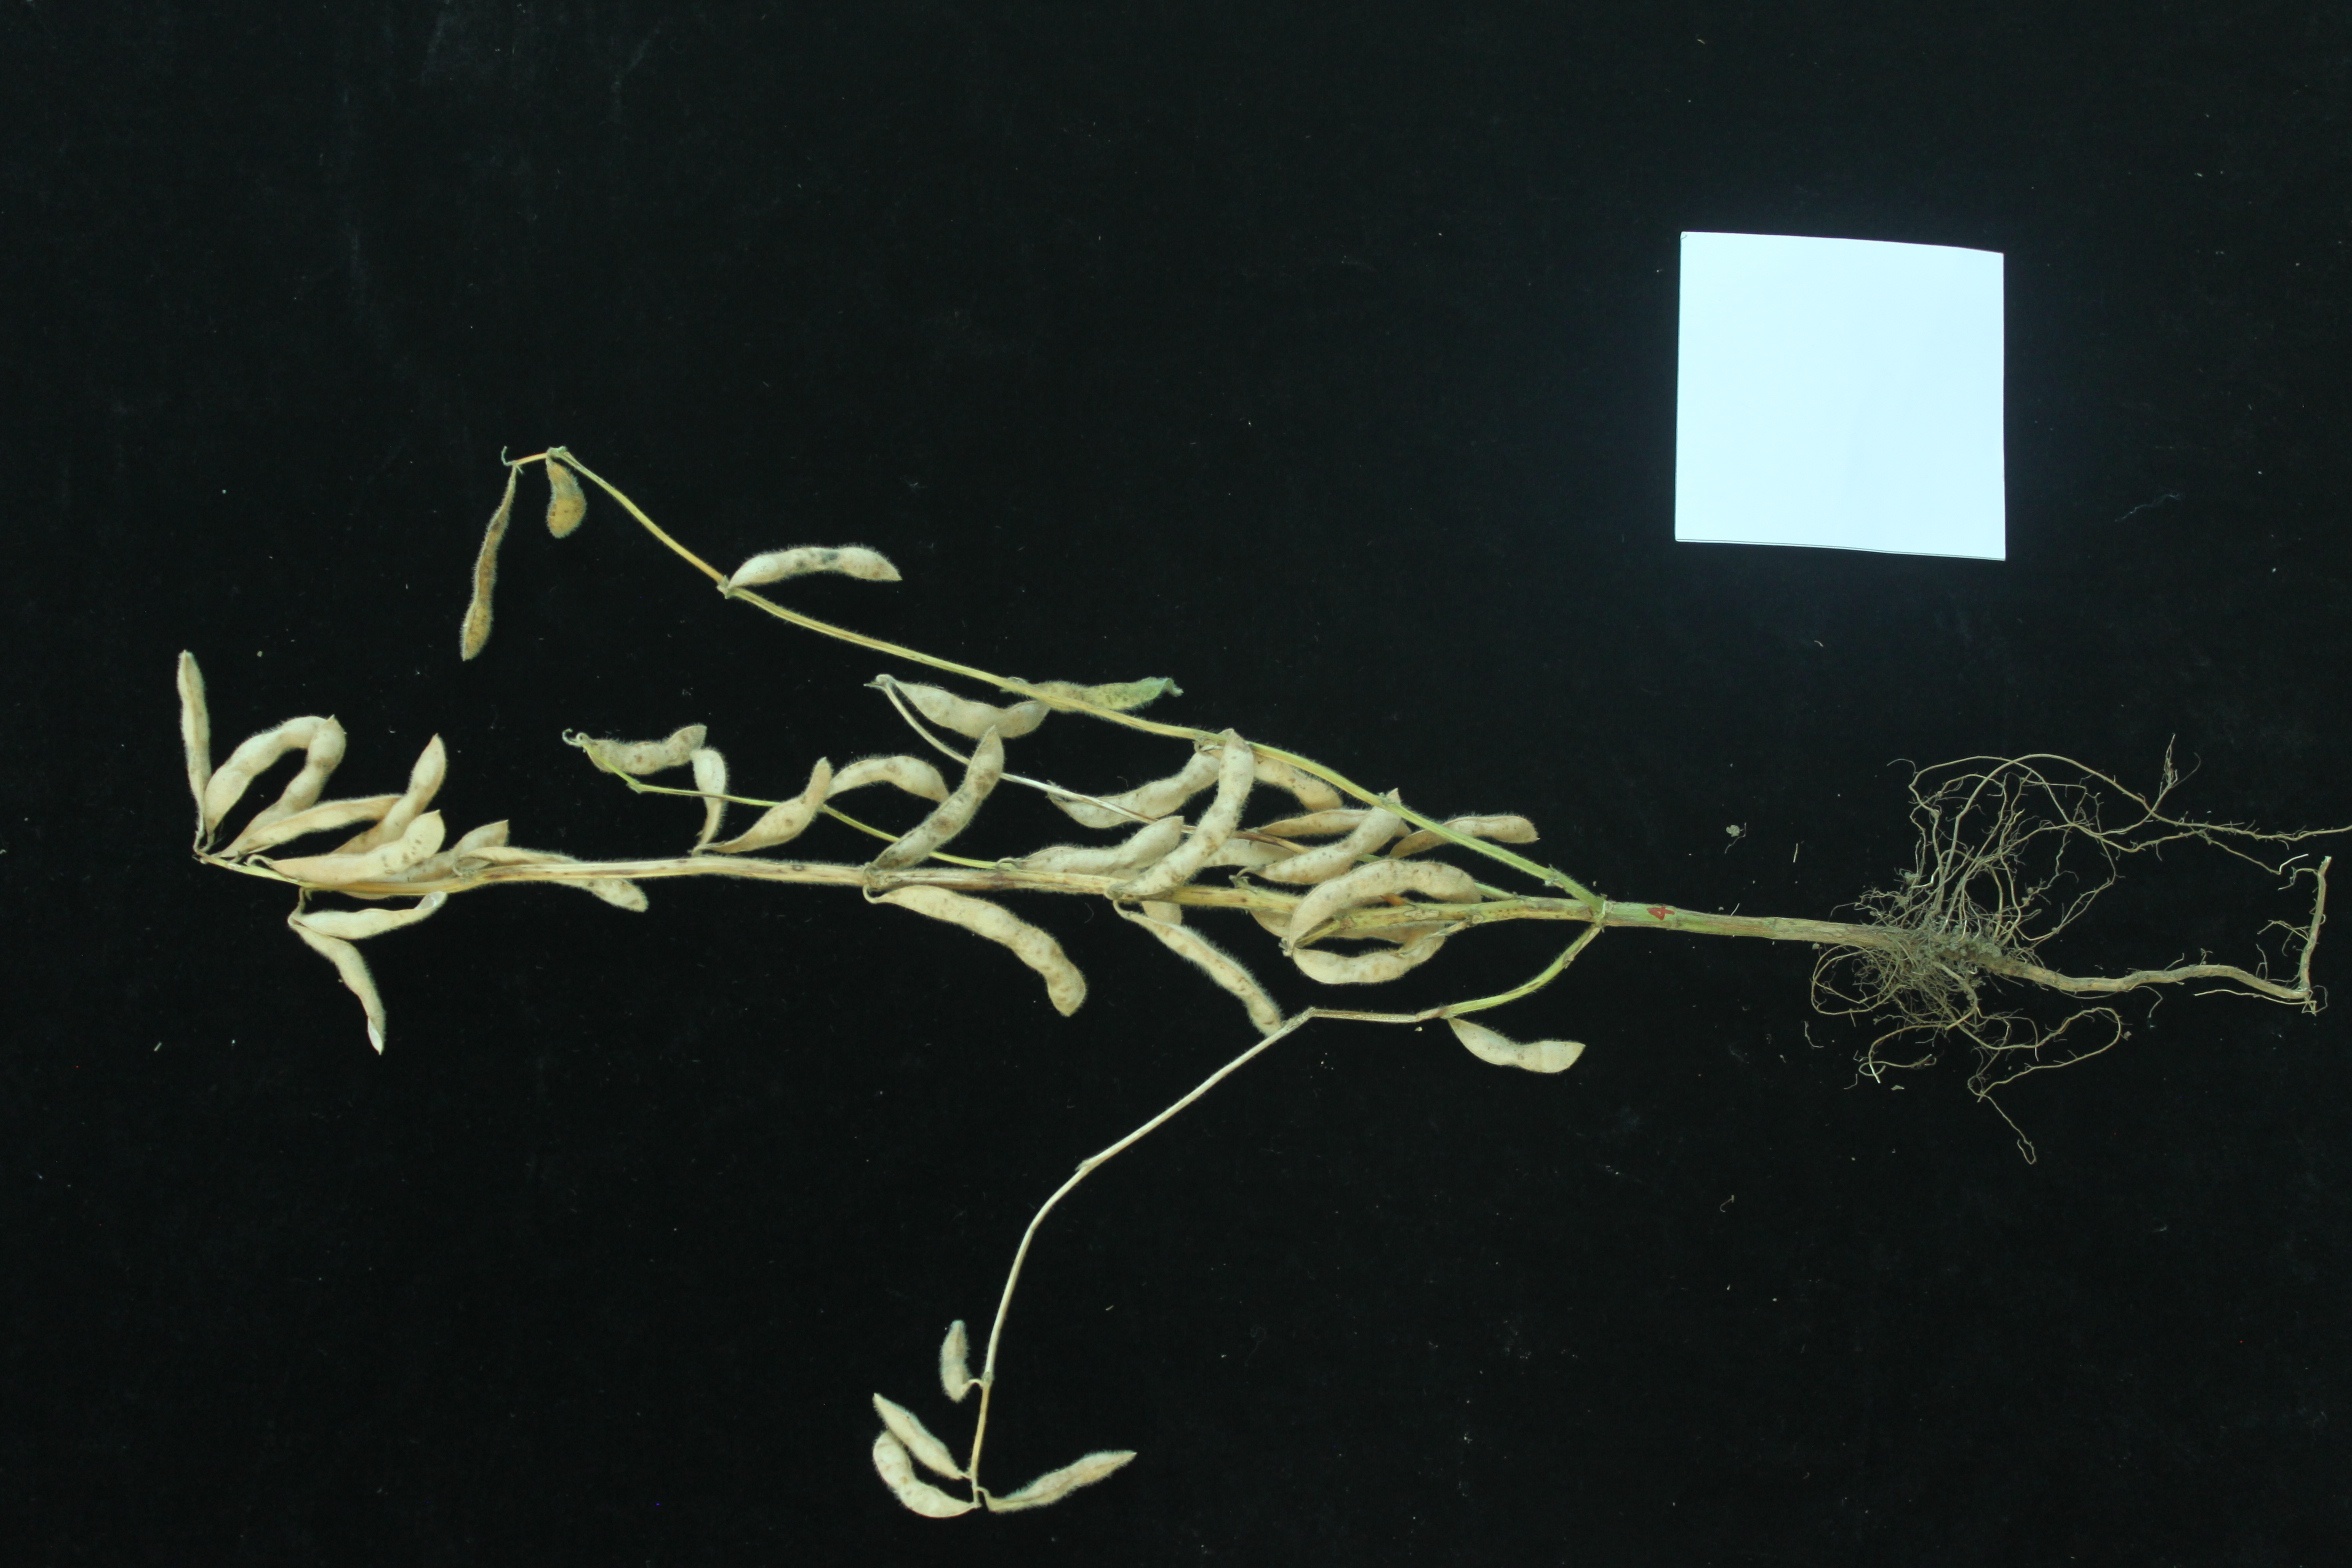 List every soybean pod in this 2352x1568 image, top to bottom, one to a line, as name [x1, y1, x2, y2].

soybean pod [546, 458, 584, 539]
soybean pod [461, 470, 514, 660]
soybean pod [733, 550, 901, 589]
soybean pod [176, 650, 209, 818]
soybean pod [1024, 678, 1183, 712]
soybean pod [893, 682, 1048, 739]
soybean pod [248, 719, 346, 827]
soybean pod [204, 720, 327, 836]
soybean pod [585, 726, 705, 774]
soybean pod [868, 726, 1004, 870]
soybean pod [1111, 732, 1252, 893]
soybean pod [1049, 735, 1232, 832]
soybean pod [338, 736, 444, 852]
soybean pod [692, 749, 726, 852]
soybean pod [828, 757, 947, 800]
soybean pod [708, 760, 832, 854]
soybean pod [1250, 760, 1343, 815]
soybean pod [1242, 791, 1401, 884]
soybean pod [225, 797, 403, 856]
soybean pod [1249, 811, 1411, 839]
soybean pod [263, 812, 444, 883]
soybean pod [1392, 816, 1534, 860]
soybean pod [1009, 818, 1181, 876]
soybean pod [392, 824, 507, 881]
soybean pod [1202, 841, 1308, 869]
soybean pod [451, 846, 648, 913]
soybean pod [1286, 860, 1475, 949]
soybean pod [874, 887, 1084, 1017]
soybean pod [296, 890, 445, 940]
soybean pod [1310, 905, 1479, 944]
soybean pod [1131, 917, 1281, 1034]
soybean pod [296, 928, 384, 1054]
soybean pod [1294, 931, 1445, 985]
soybean pod [1448, 1018, 1585, 1073]
soybean pod [941, 1321, 968, 1399]
soybean pod [875, 1393, 958, 1479]
soybean pod [874, 1431, 970, 1518]
soybean pod [986, 1453, 1135, 1512]